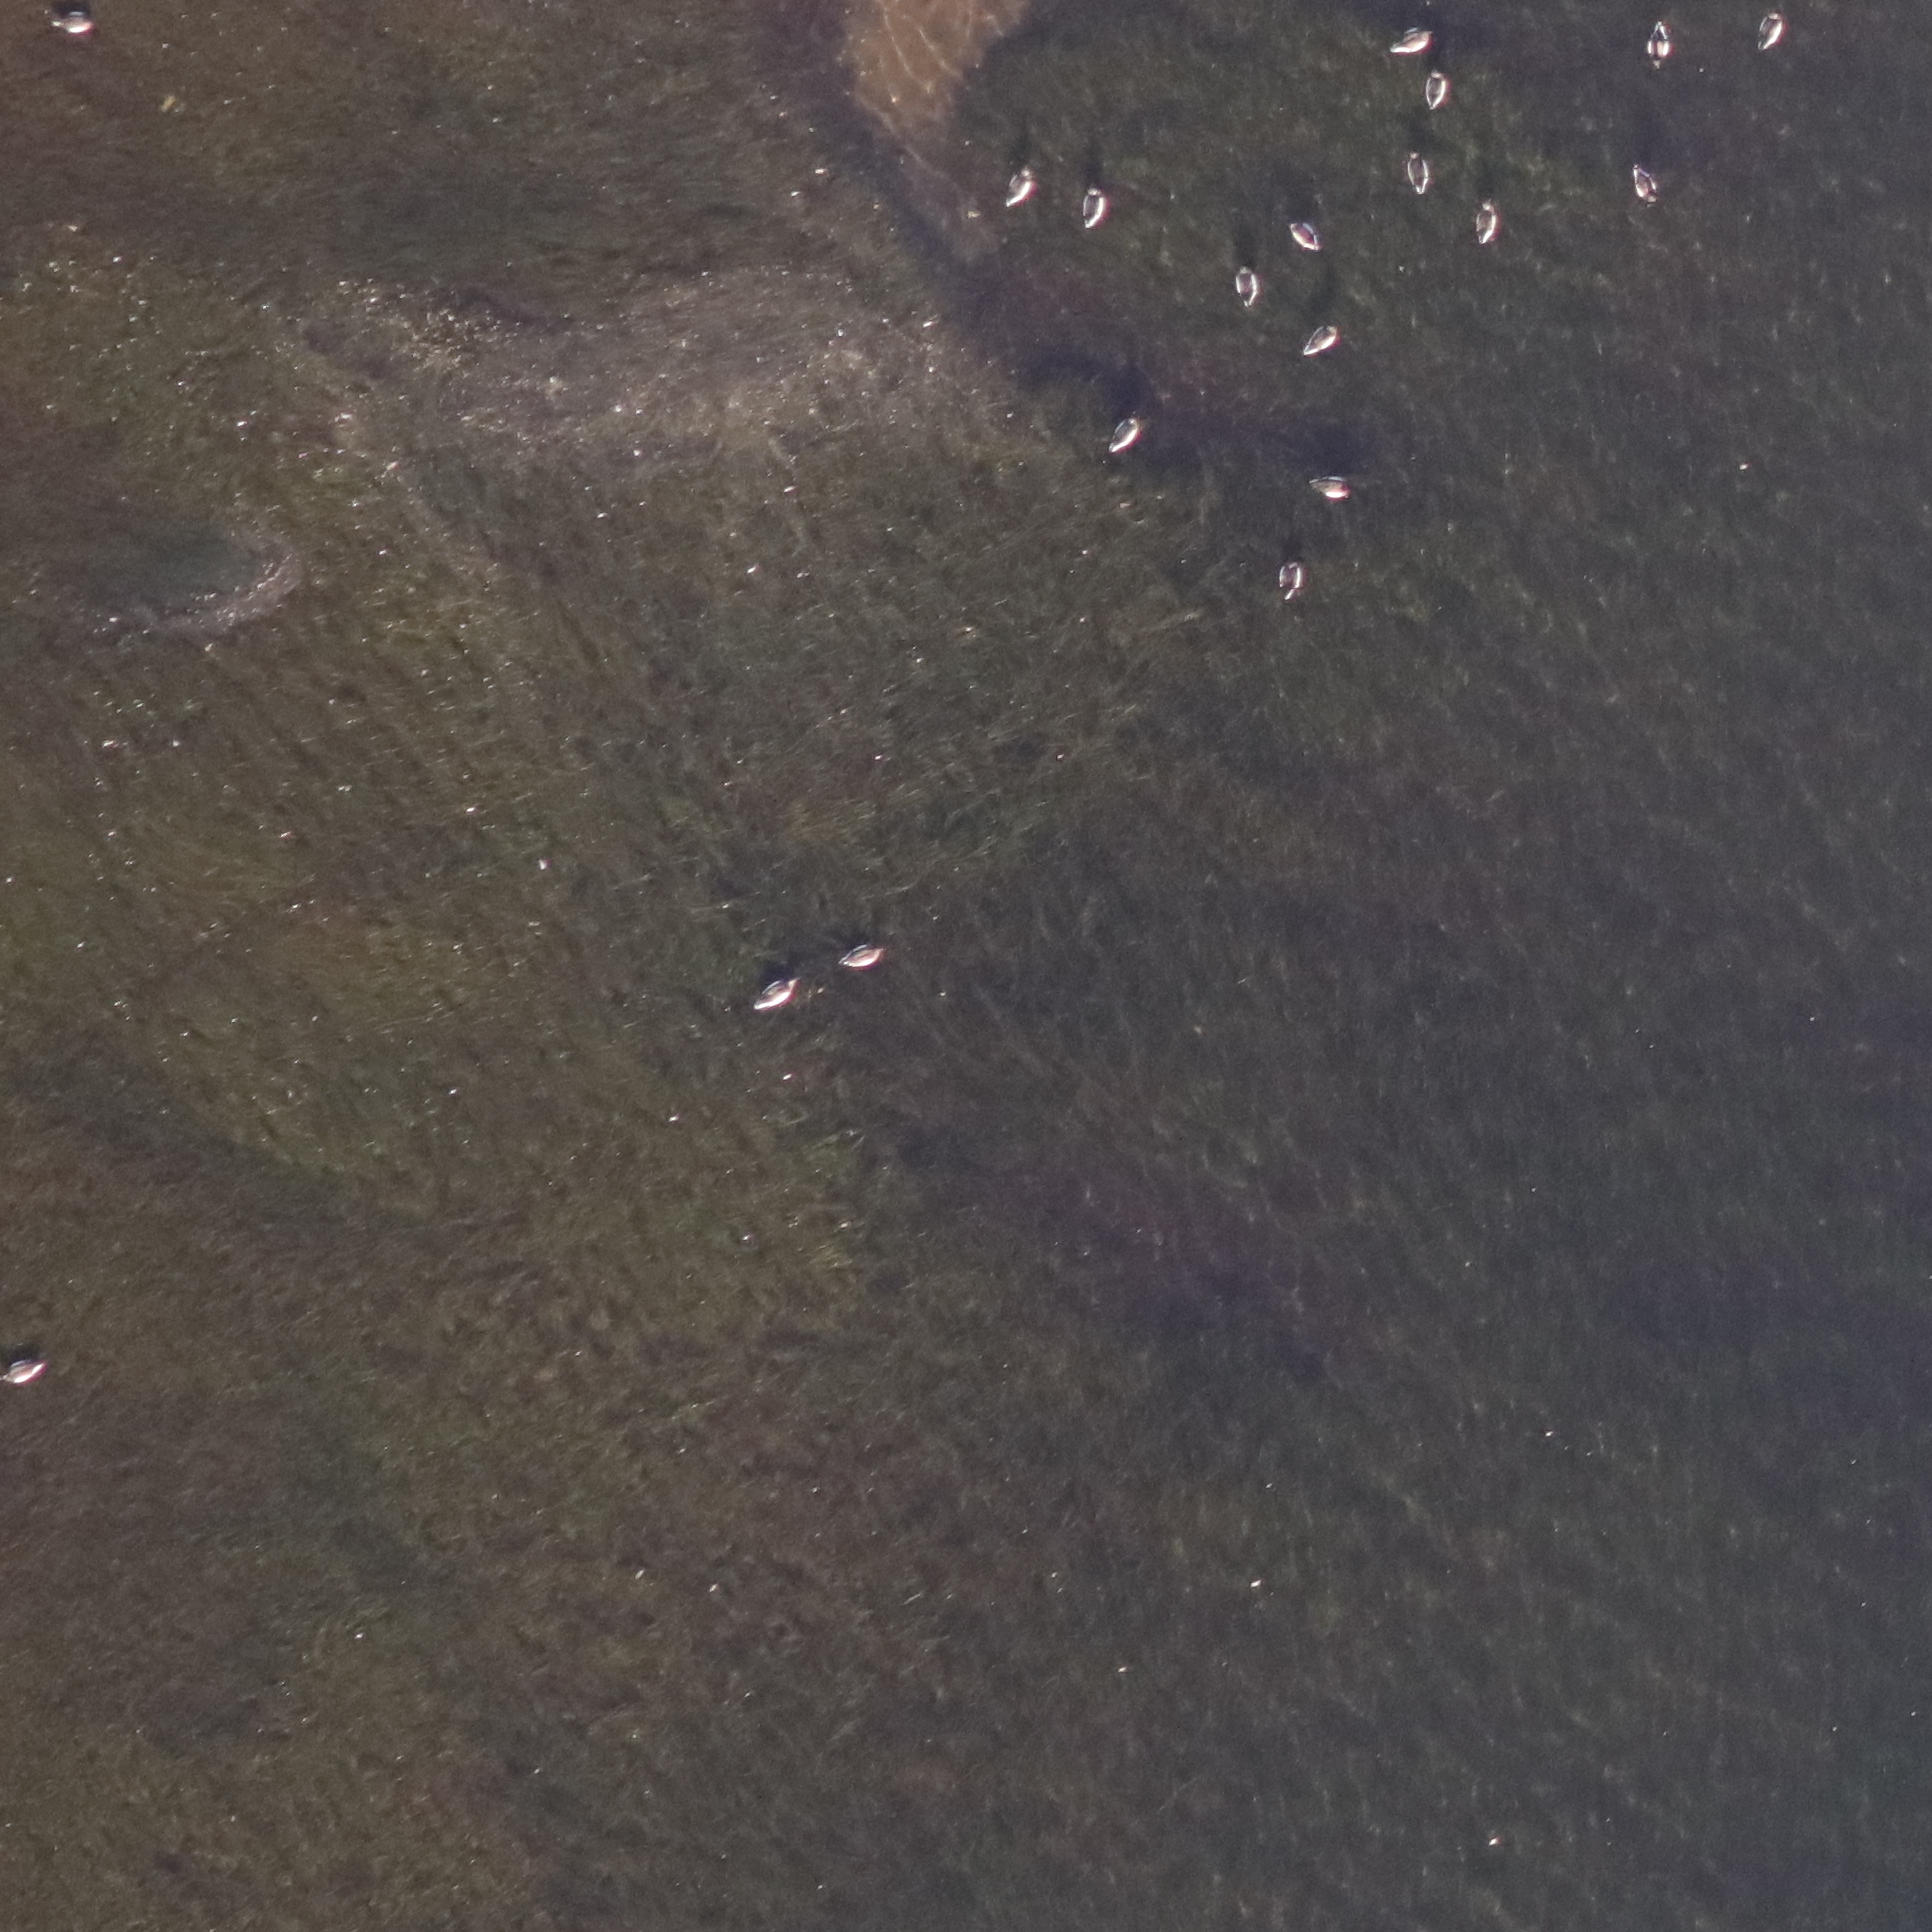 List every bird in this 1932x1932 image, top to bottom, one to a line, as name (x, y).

brant (74, 21)
brant (1771, 29)
brant (1409, 41)
brant (1658, 45)
brant (1434, 90)
brant (1417, 170)
brant (1642, 183)
brant (1019, 188)
brant (1093, 206)
brant (1485, 221)
brant (1304, 232)
brant (1245, 284)
brant (1319, 340)
brant (1124, 434)
brant (1332, 486)
brant (1289, 578)
brant (863, 954)
brant (776, 993)
brant (25, 1370)